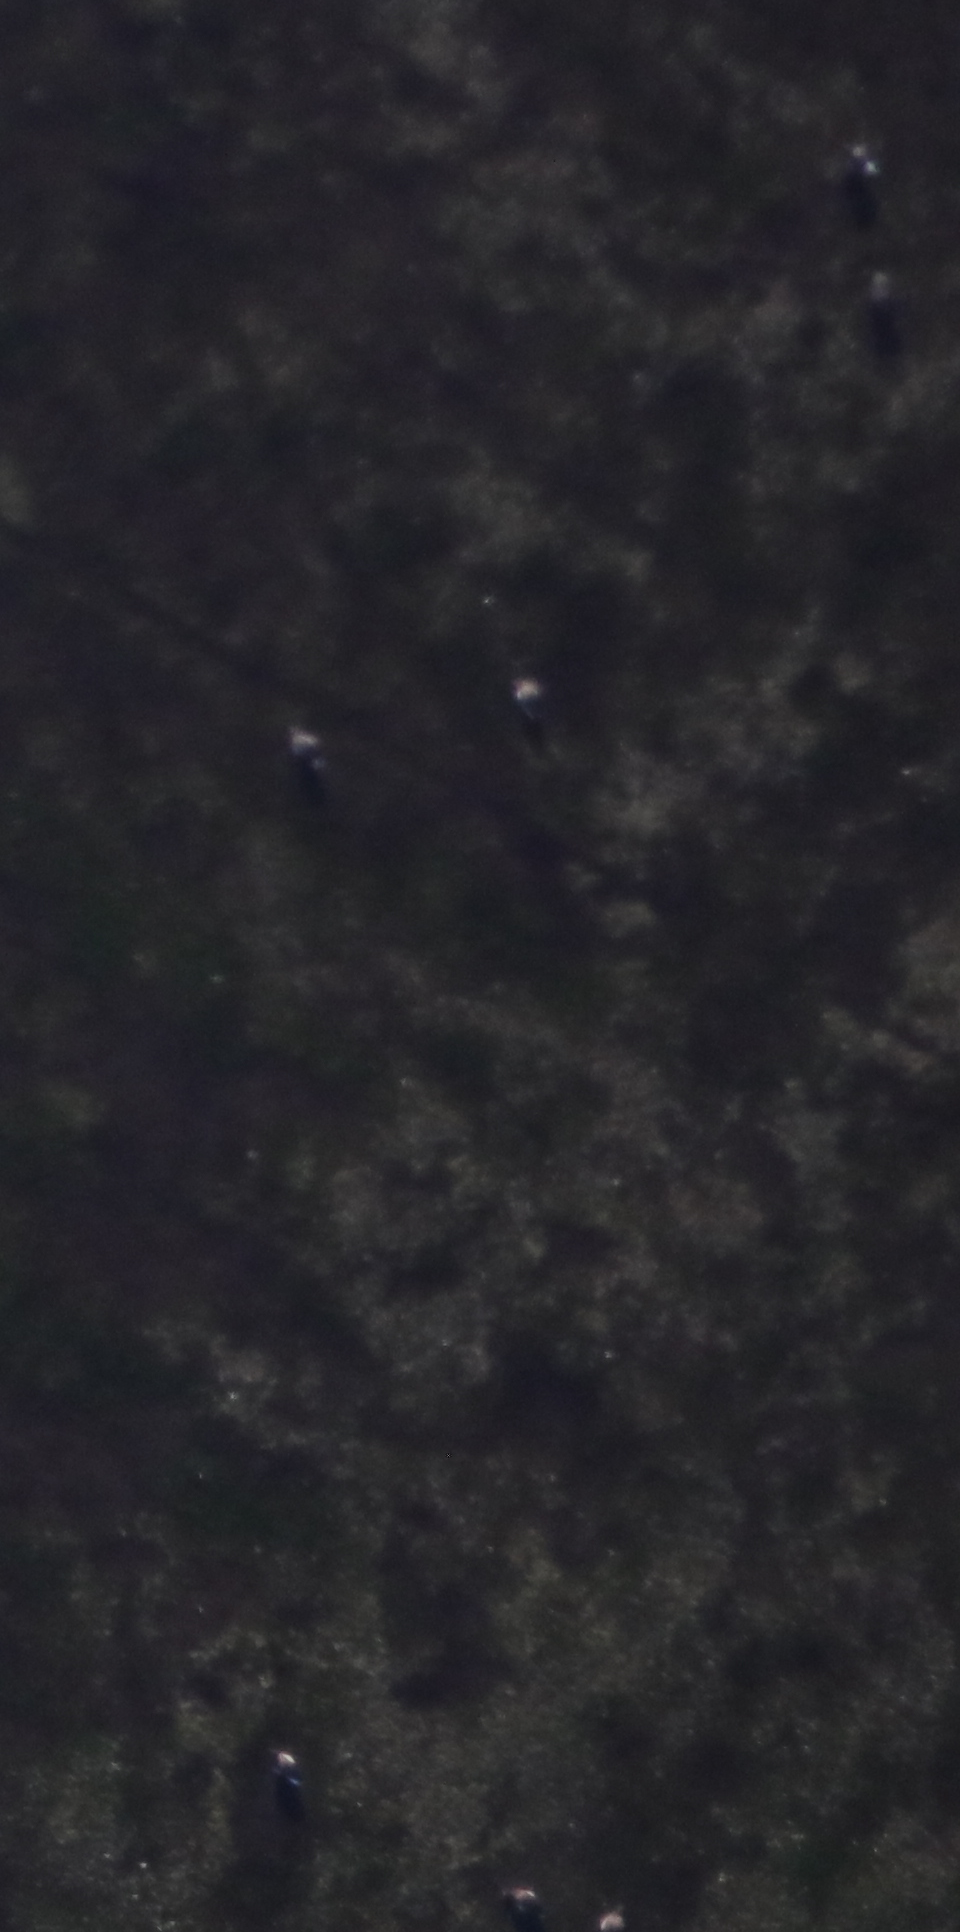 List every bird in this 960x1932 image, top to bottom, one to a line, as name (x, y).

brant (851, 156)
brant (537, 692)
brant (297, 743)
brant (290, 1773)
brant (518, 1904)
brant (615, 1917)